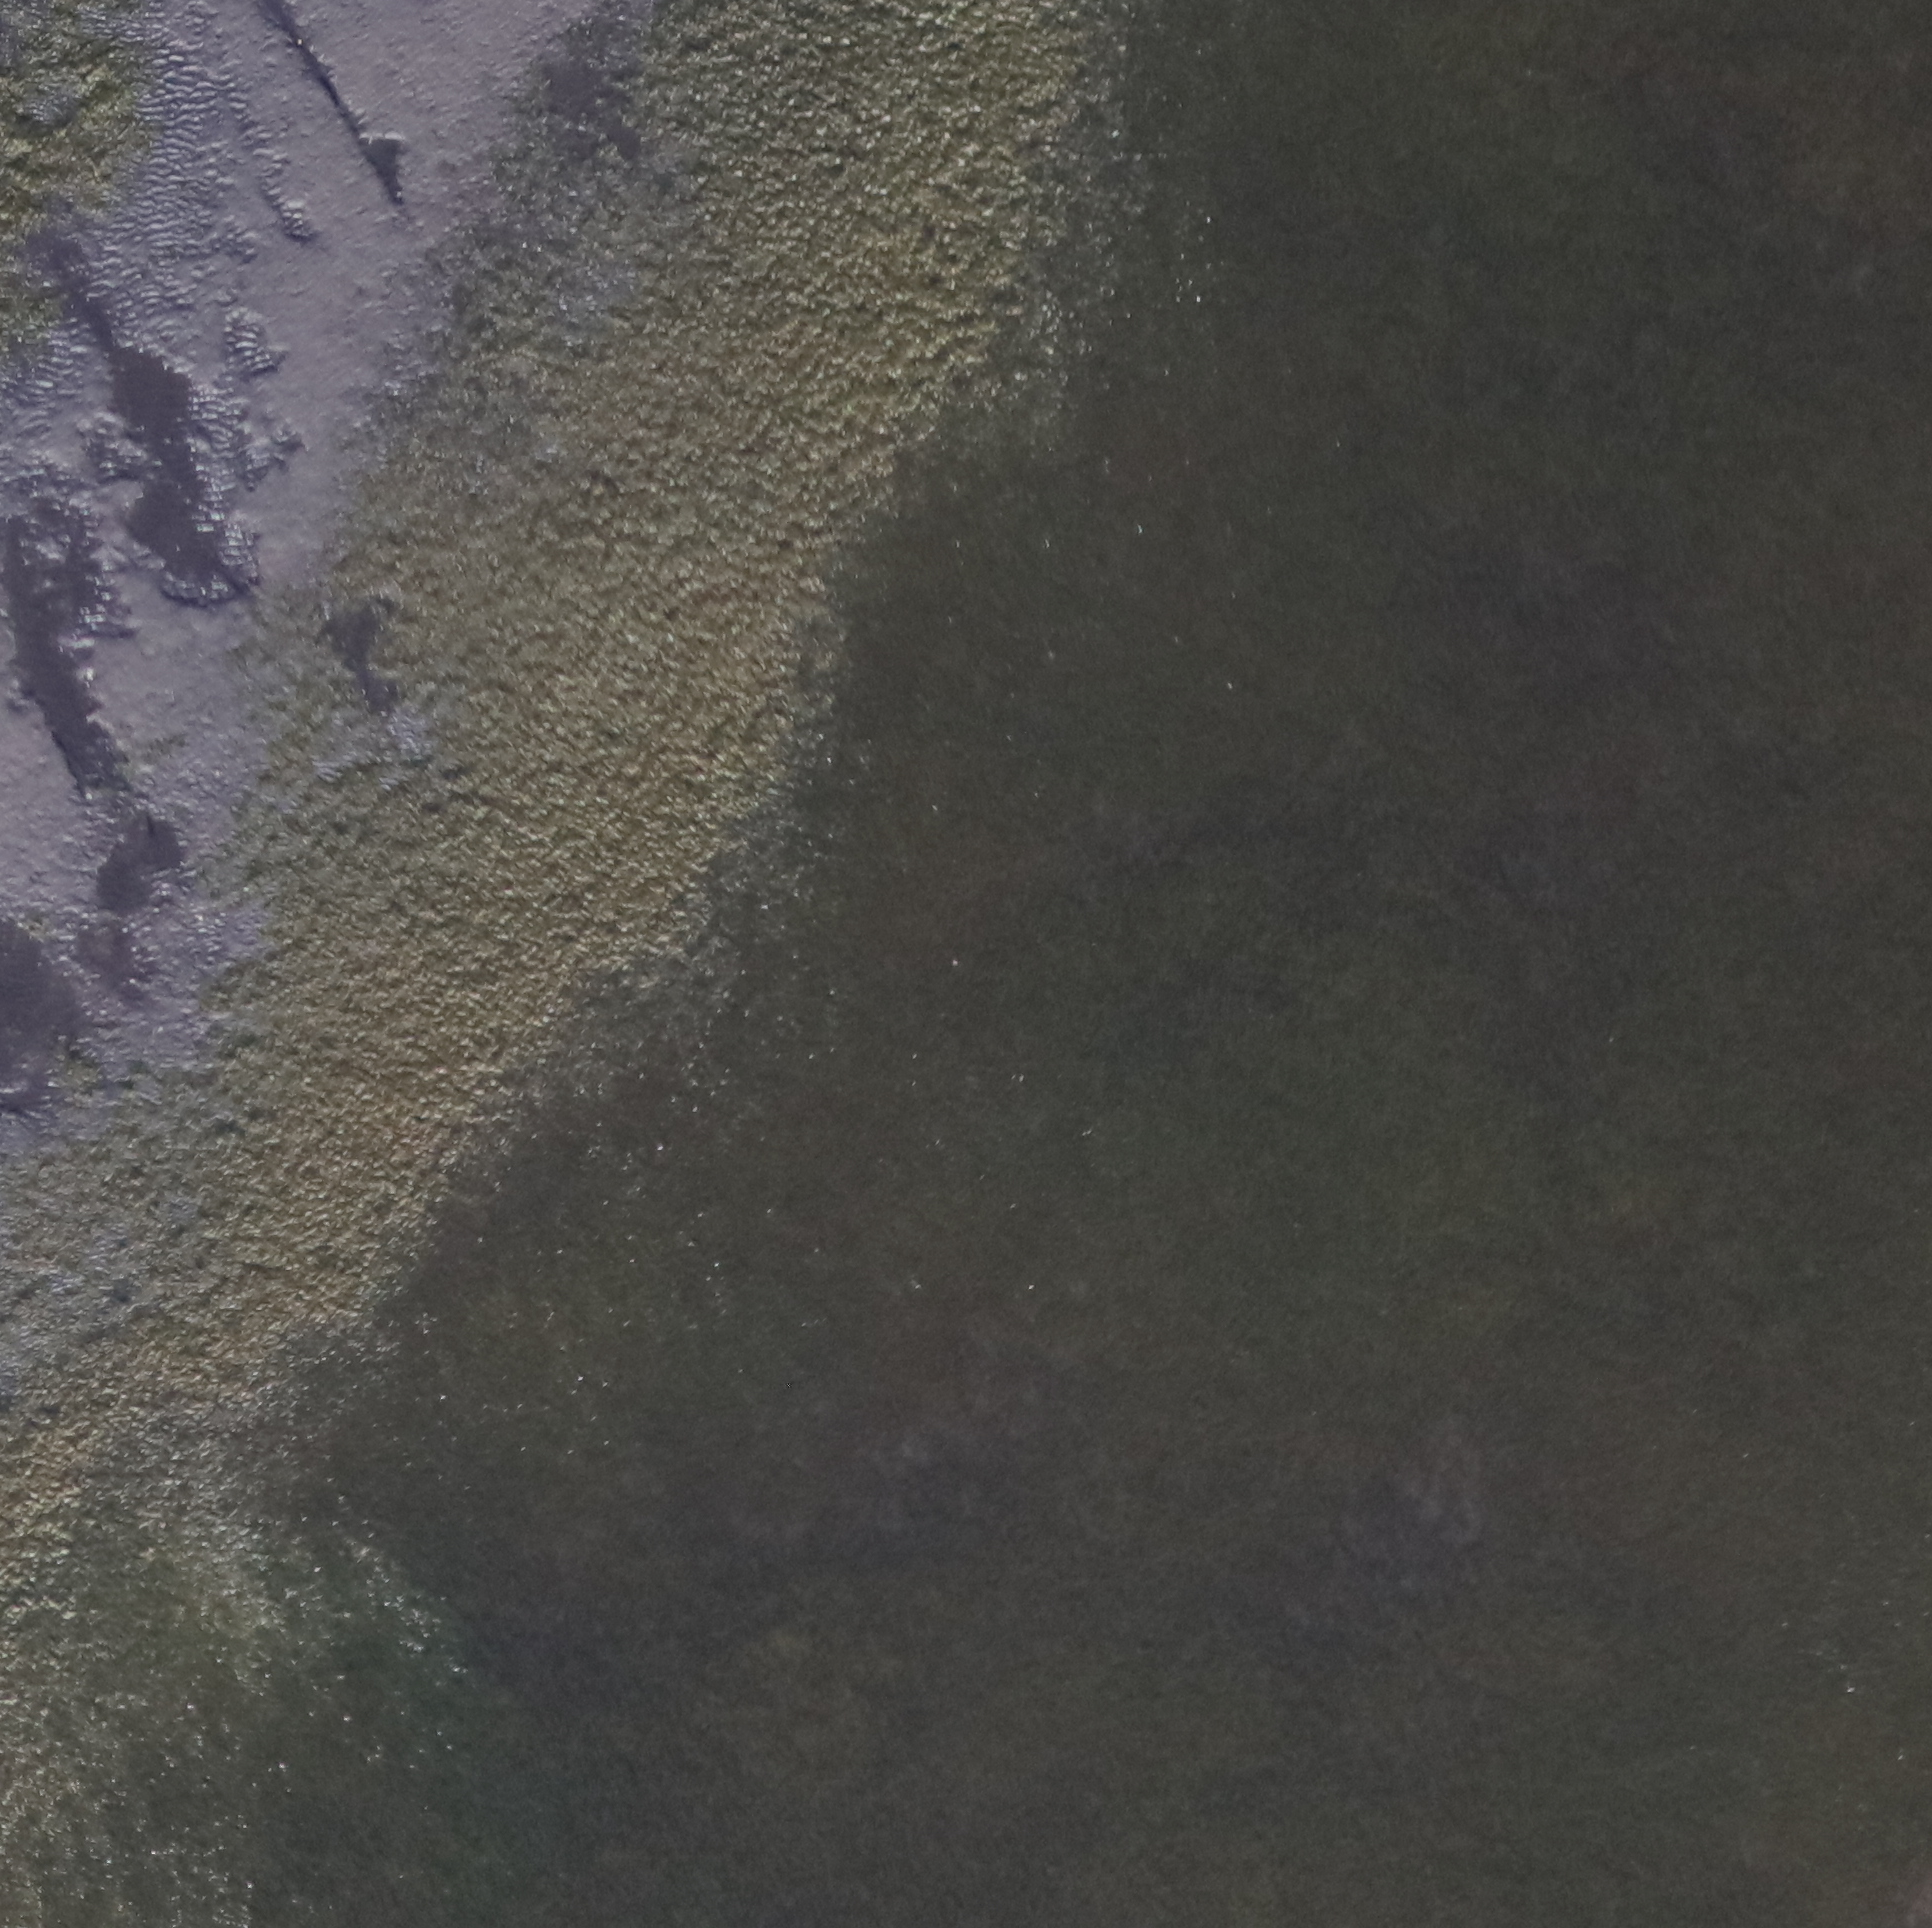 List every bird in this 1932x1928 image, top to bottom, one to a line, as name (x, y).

None